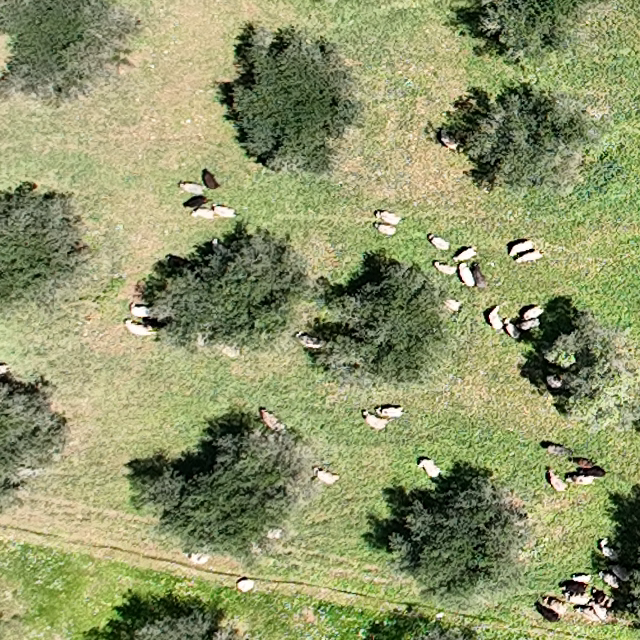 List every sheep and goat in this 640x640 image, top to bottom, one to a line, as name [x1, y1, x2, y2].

sheep [439, 136, 458, 151]
sheep [201, 169, 220, 189]
sheep [179, 182, 205, 194]
sheep [182, 195, 208, 207]
sheep [211, 206, 238, 217]
sheep [192, 209, 213, 220]
sheep [375, 210, 401, 225]
sheep [374, 224, 397, 236]
sheep [428, 234, 449, 250]
sheep [509, 240, 533, 256]
sheep [453, 249, 476, 262]
sheep [515, 251, 543, 264]
sheep [433, 261, 457, 275]
sheep [470, 262, 487, 286]
sheep [459, 264, 475, 287]
sheep [441, 299, 461, 312]
sheep [129, 302, 151, 318]
sheep [488, 305, 504, 329]
sheep [524, 305, 542, 321]
sheep [504, 317, 520, 339]
sheep [517, 319, 539, 330]
sheep [124, 320, 156, 336]
sheep [297, 331, 326, 349]
sheep [216, 342, 239, 358]
sheep [540, 358, 562, 373]
sheep [528, 361, 544, 386]
sheep [545, 373, 563, 389]
sheep [374, 407, 404, 418]
sheep [260, 409, 285, 431]
sheep [363, 410, 388, 431]
sheep [546, 445, 574, 455]
sheep [567, 456, 596, 468]
sheep [419, 458, 440, 478]
sheep [578, 467, 605, 476]
sheep [315, 468, 339, 485]
sheep [547, 468, 567, 492]
sheep [568, 475, 593, 485]
sheep [266, 528, 283, 540]
sheep [600, 540, 619, 562]
sheep [183, 552, 210, 565]
sheep [611, 565, 630, 581]
sheep [598, 572, 627, 594]
sheep [571, 573, 591, 583]
sheep [560, 579, 587, 593]
sheep [592, 588, 617, 608]
sheep [566, 592, 589, 605]
sheep [542, 596, 569, 612]
sheep [535, 602, 559, 621]
sheep [588, 602, 608, 620]
sheep [576, 608, 602, 622]